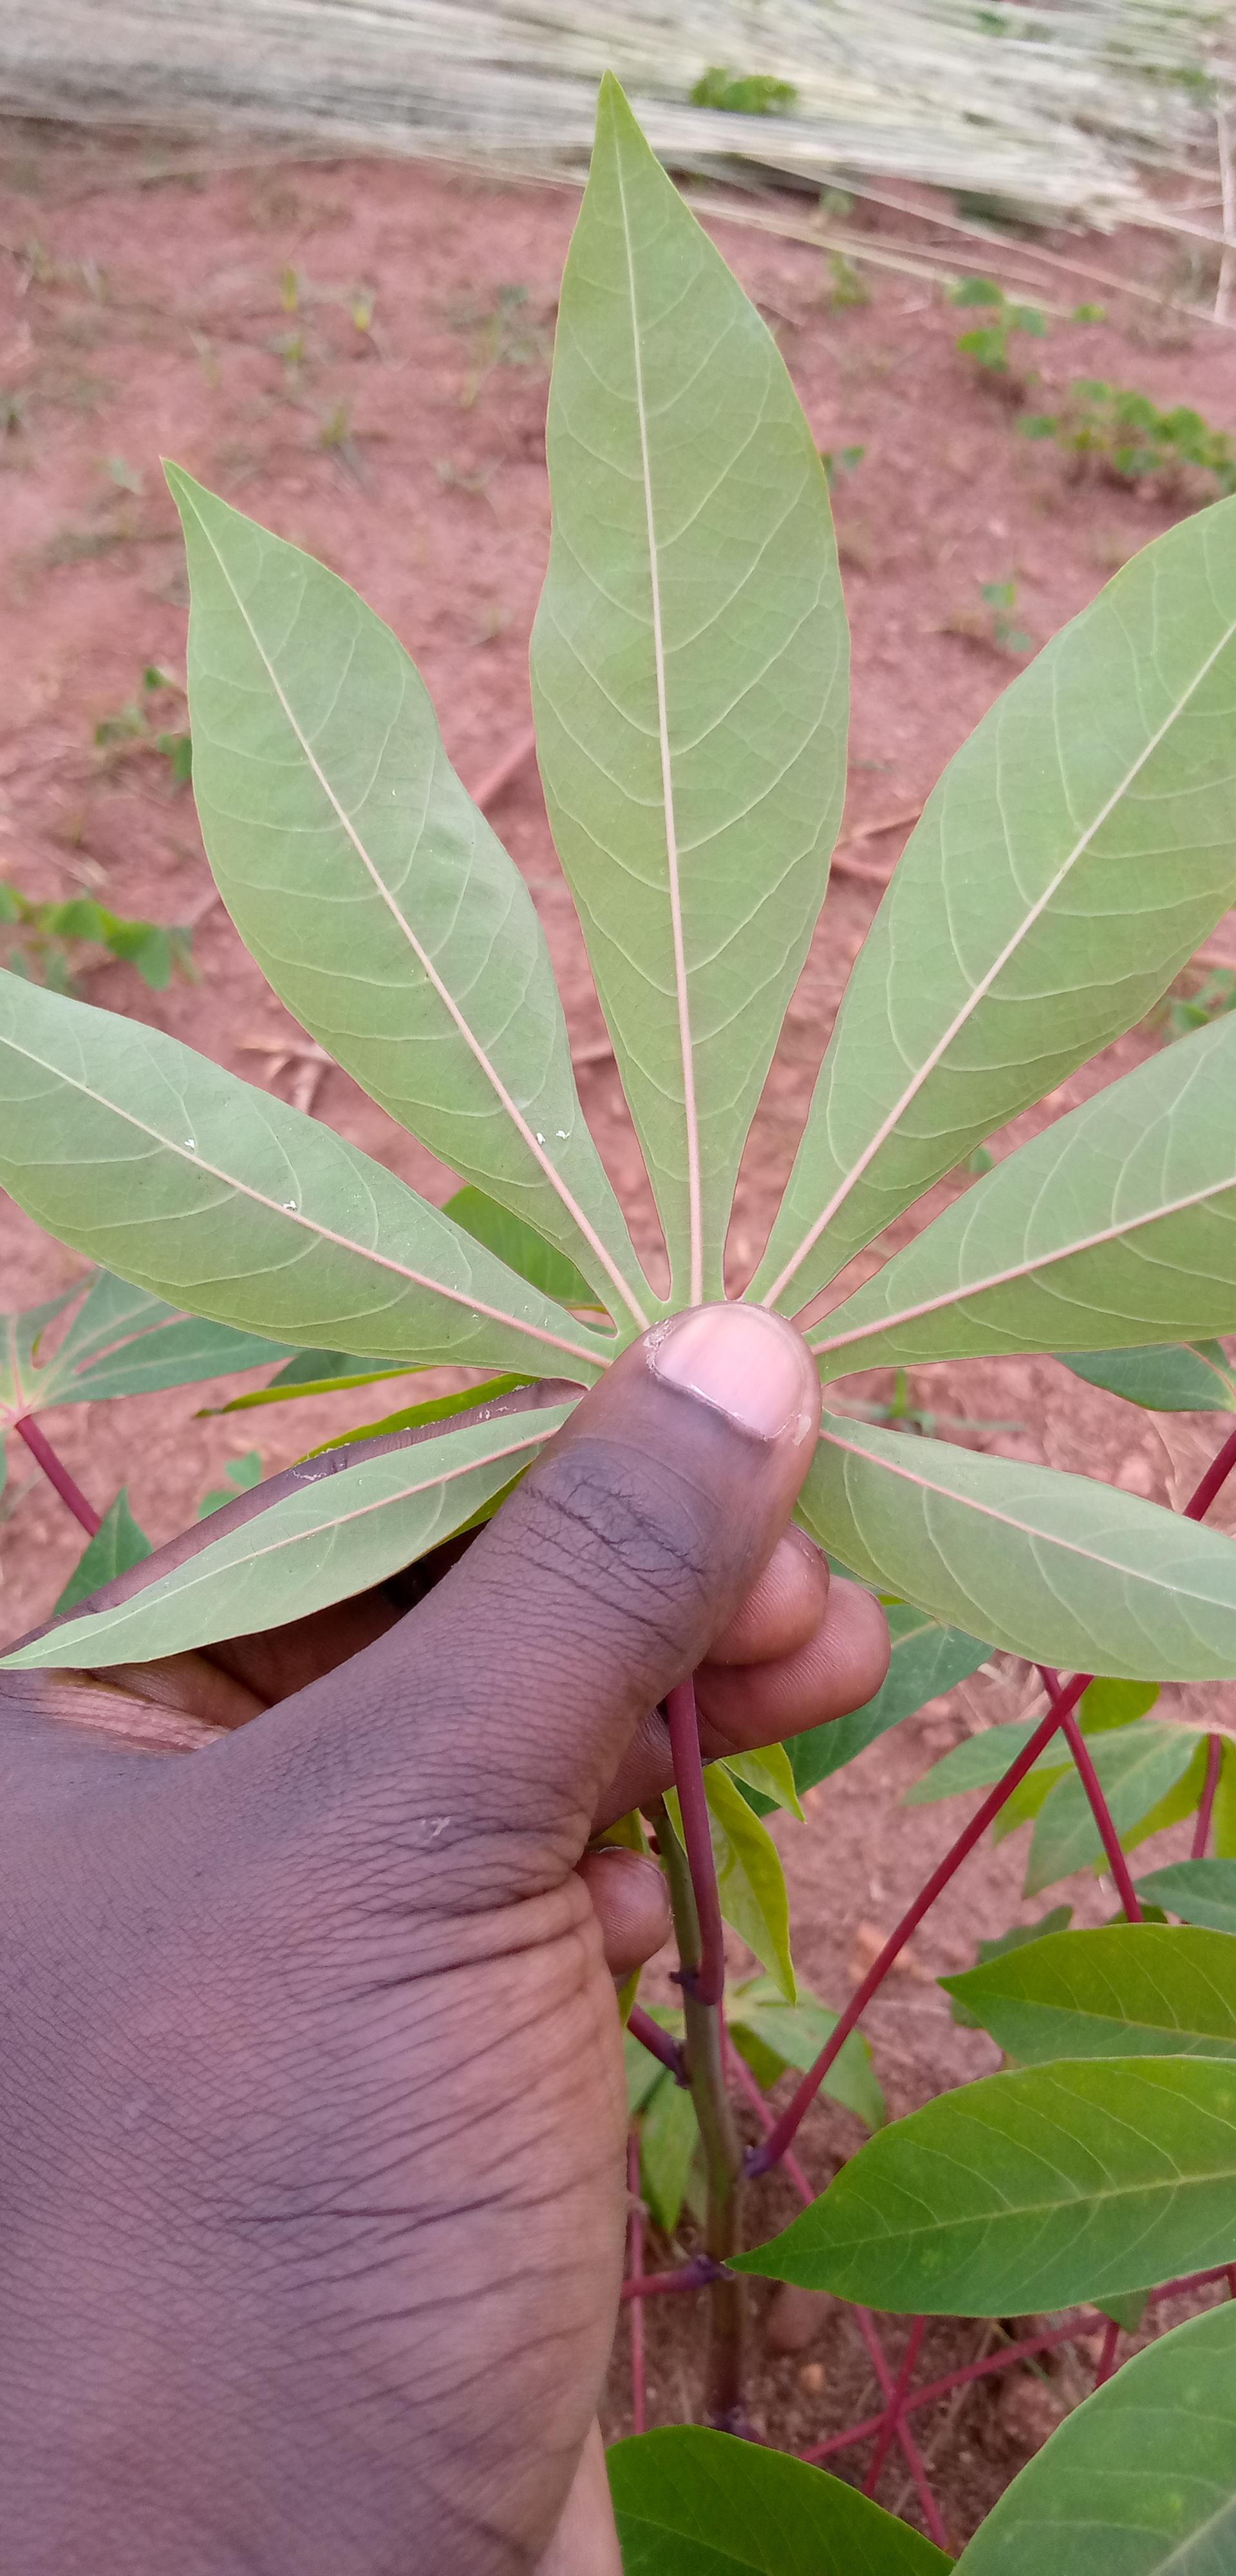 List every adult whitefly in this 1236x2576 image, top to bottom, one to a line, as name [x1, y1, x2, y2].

whitefly [556, 1130, 570, 1139]
whitefly [537, 1133, 547, 1146]
whitefly [184, 1141, 196, 1150]
whitefly [285, 1201, 297, 1209]